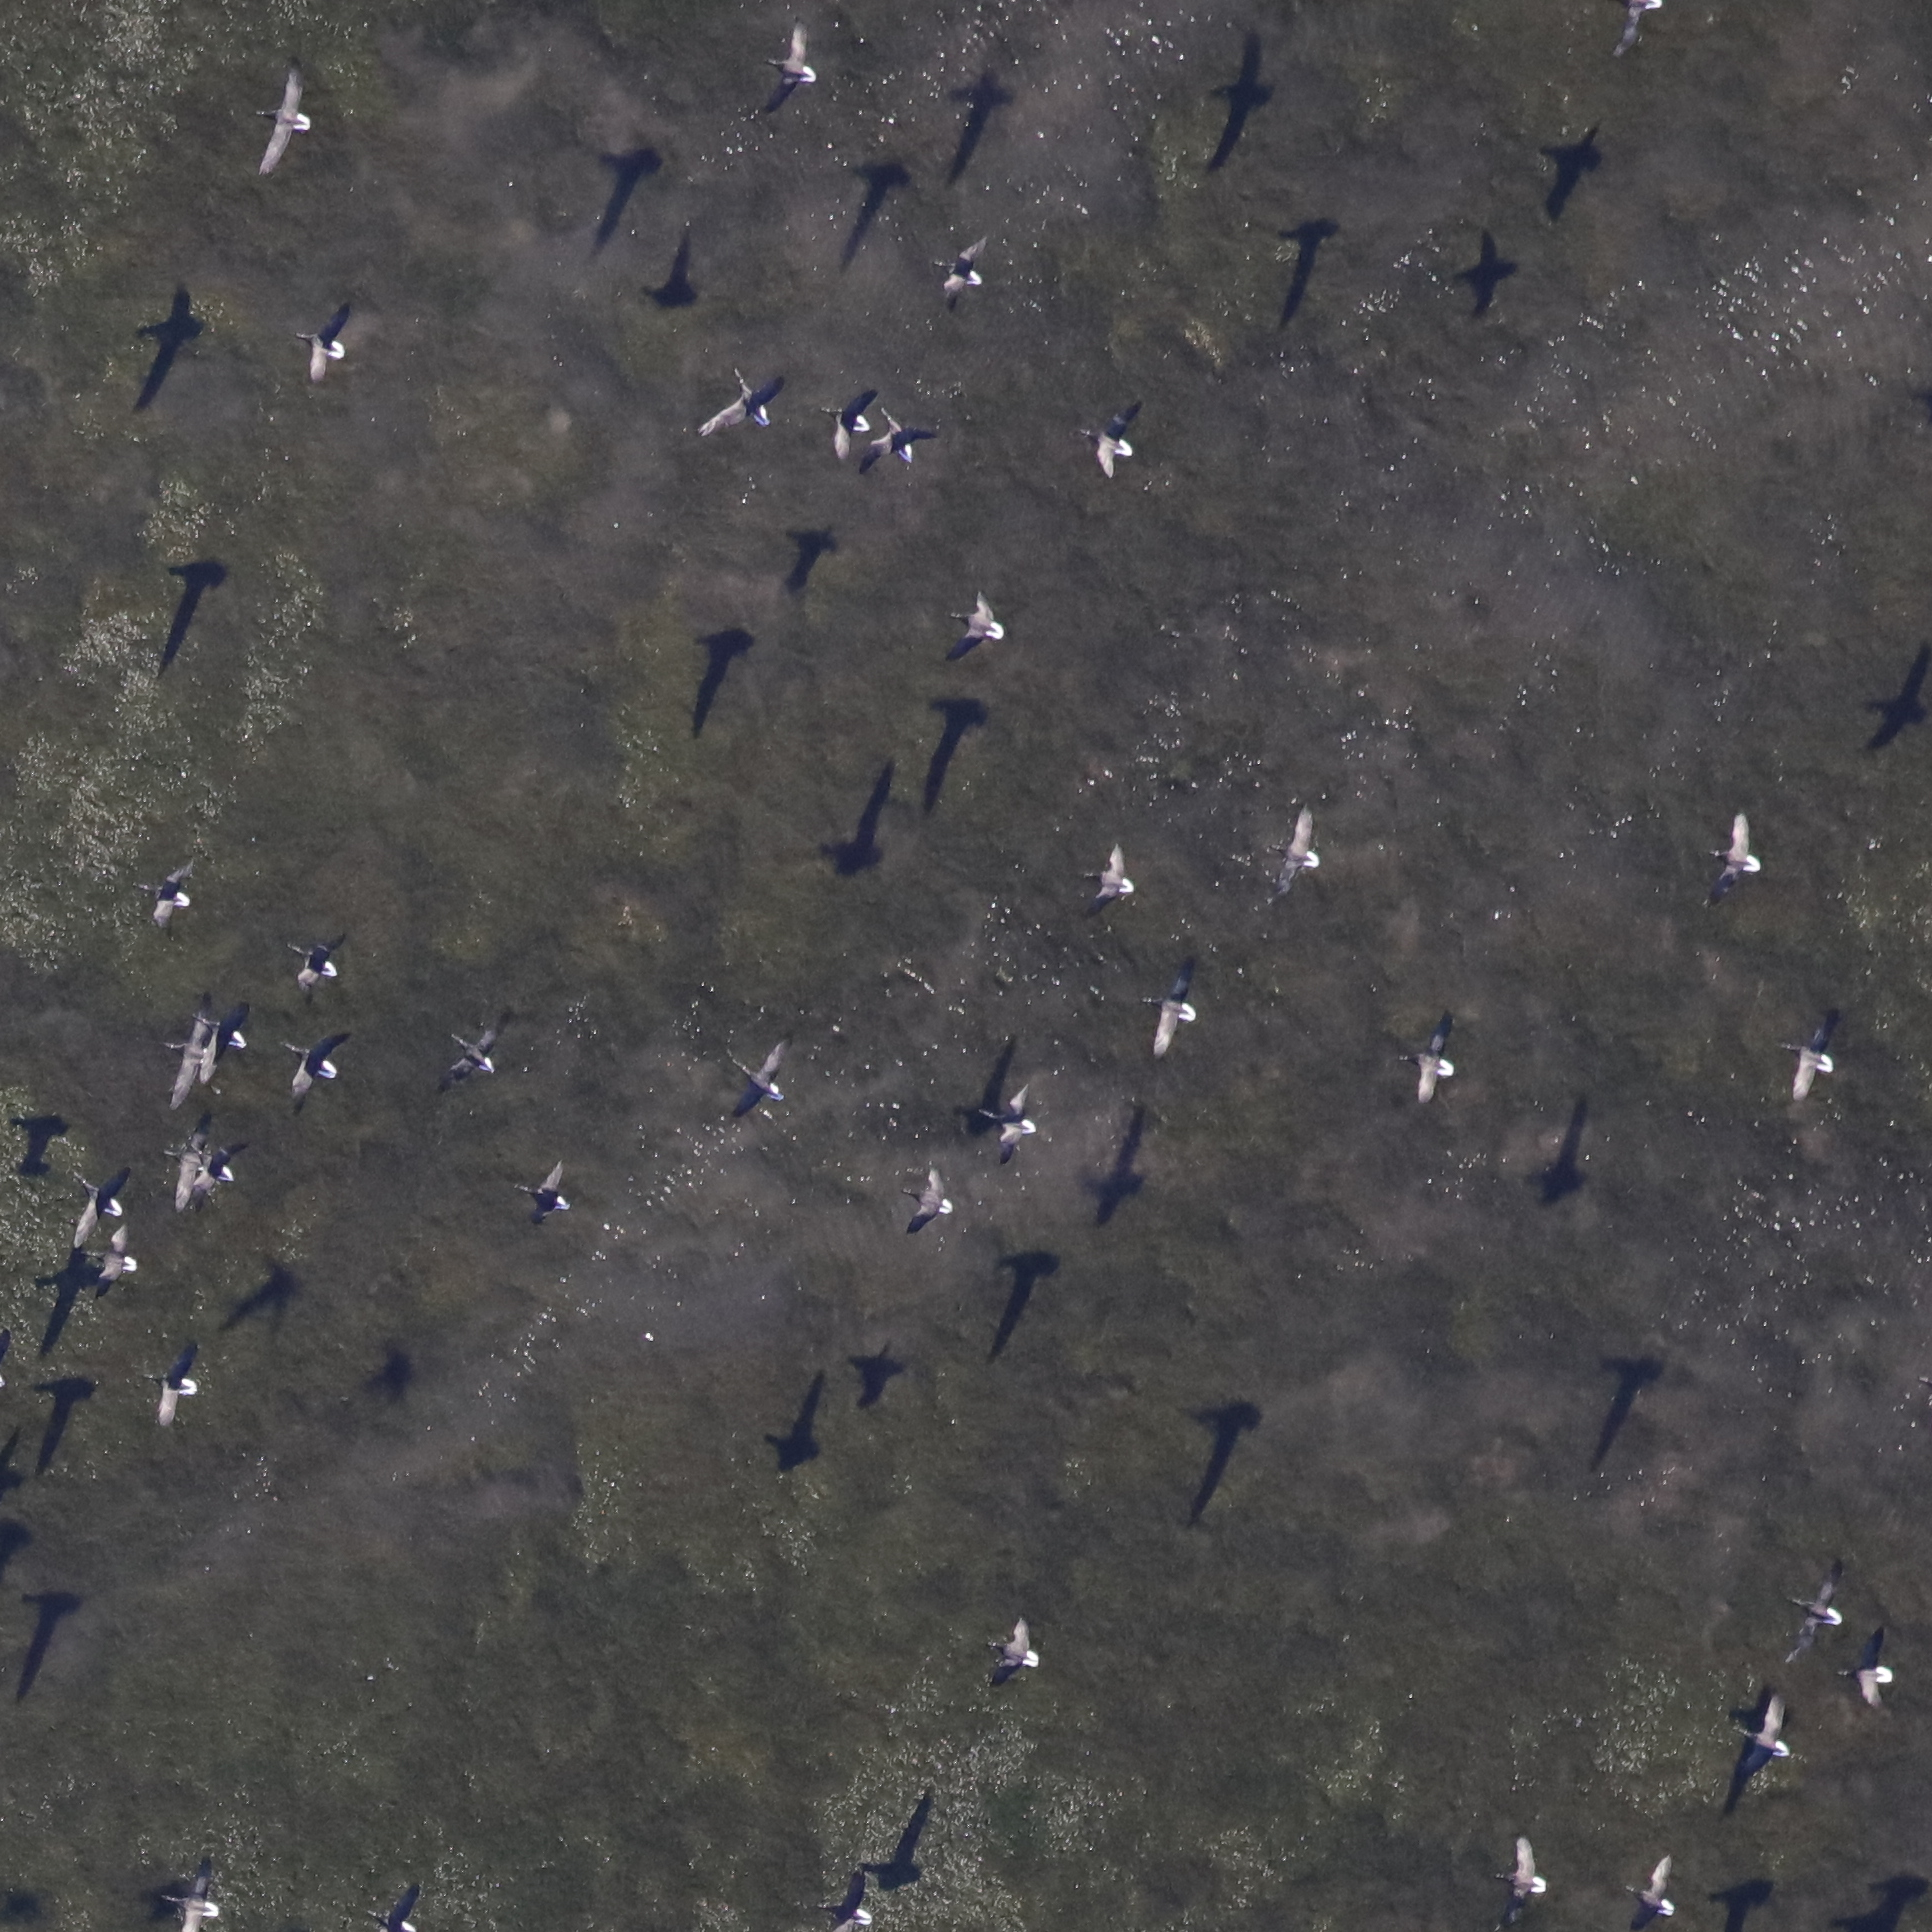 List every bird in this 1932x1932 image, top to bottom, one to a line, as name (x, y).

brant (1642, 2)
brant (798, 71)
brant (289, 115)
brant (956, 280)
brant (331, 337)
brant (737, 391)
brant (842, 412)
brant (894, 445)
brant (1118, 457)
brant (981, 624)
brant (1738, 854)
brant (1291, 858)
brant (1112, 882)
brant (165, 906)
brant (311, 976)
brant (1167, 1010)
brant (229, 1043)
brant (193, 1052)
brant (474, 1056)
brant (1815, 1059)
brant (1433, 1063)
brant (316, 1075)
brant (758, 1076)
brant (1010, 1119)
brant (196, 1153)
brant (220, 1174)
brant (98, 1186)
brant (935, 1196)
brant (548, 1199)
brant (108, 1258)
brant (174, 1372)
brant (1820, 1613)
brant (1013, 1654)
brant (1885, 1669)
brant (1763, 1748)
brant (1519, 1876)
brant (1649, 1887)
brant (210, 1905)
brant (851, 1922)
brant (394, 1931)